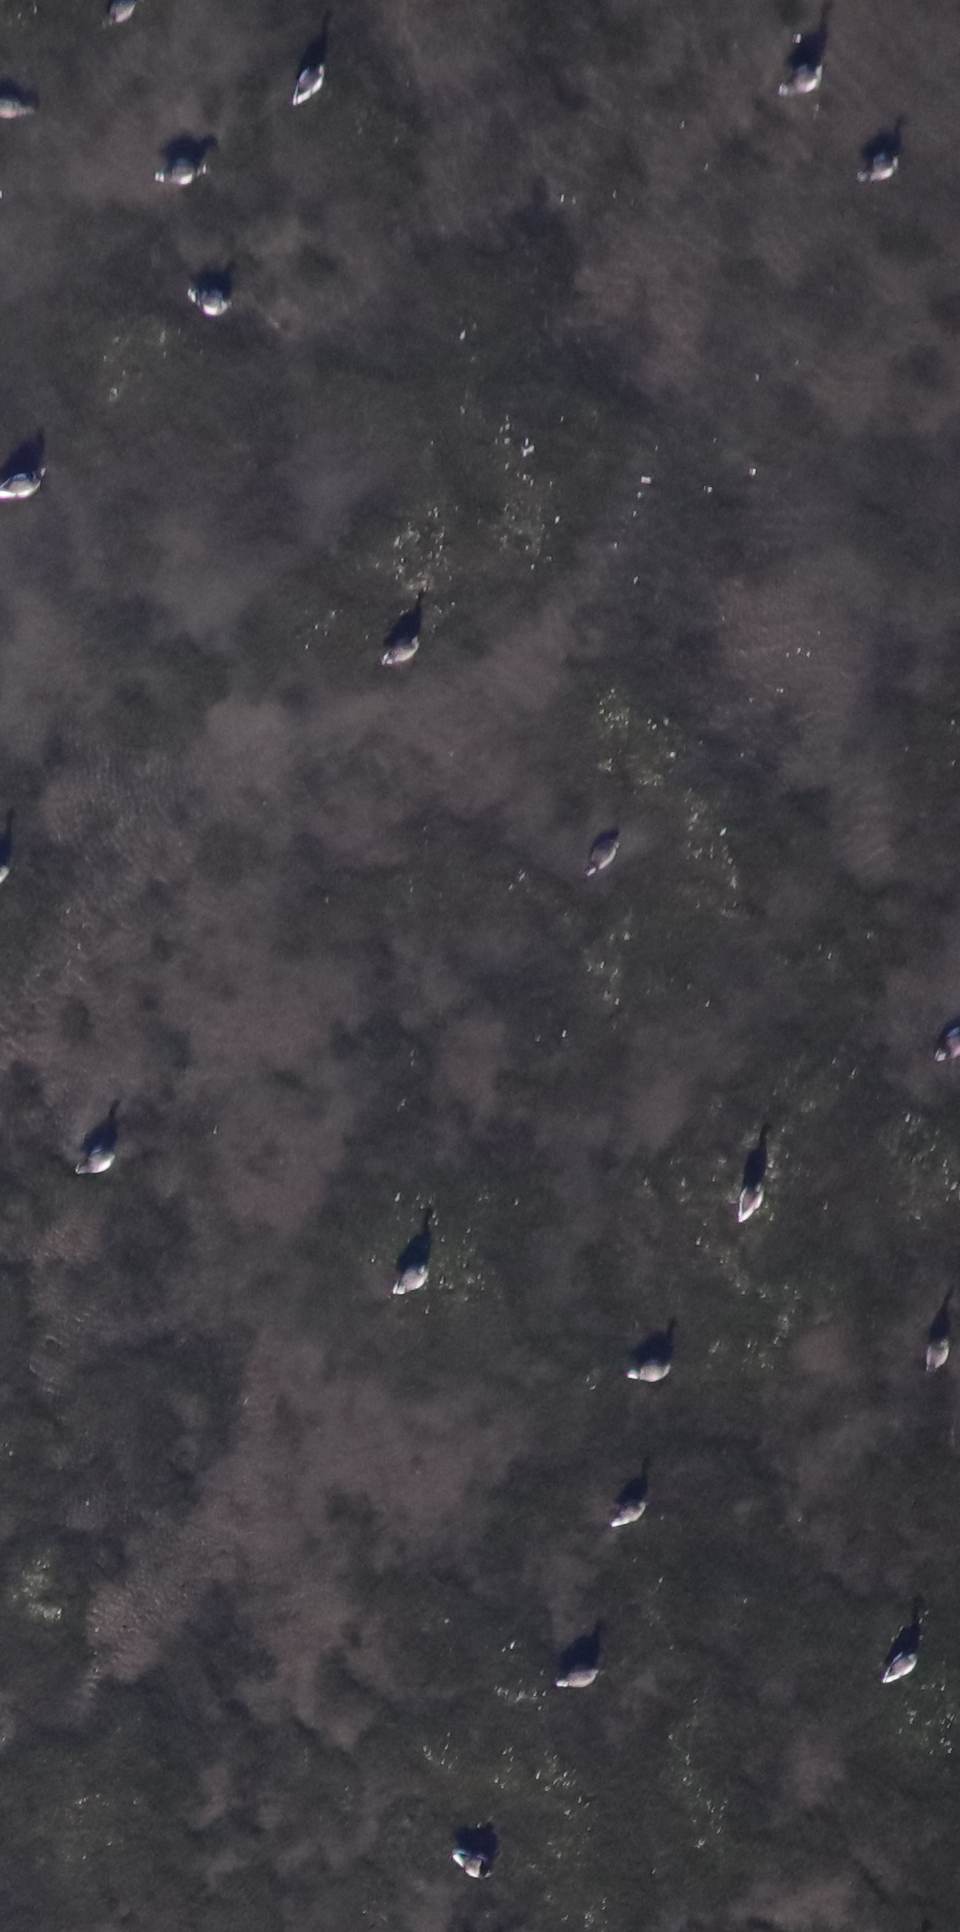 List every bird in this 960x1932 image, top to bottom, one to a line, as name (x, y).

brant (124, 8)
brant (801, 79)
brant (308, 80)
brant (8, 107)
brant (880, 166)
brant (182, 168)
brant (212, 300)
brant (21, 484)
brant (403, 648)
brant (600, 854)
brant (951, 1042)
brant (96, 1158)
brant (748, 1199)
brant (410, 1280)
brant (932, 1353)
brant (650, 1368)
brant (627, 1513)
brant (898, 1665)
brant (580, 1677)
brant (473, 1866)